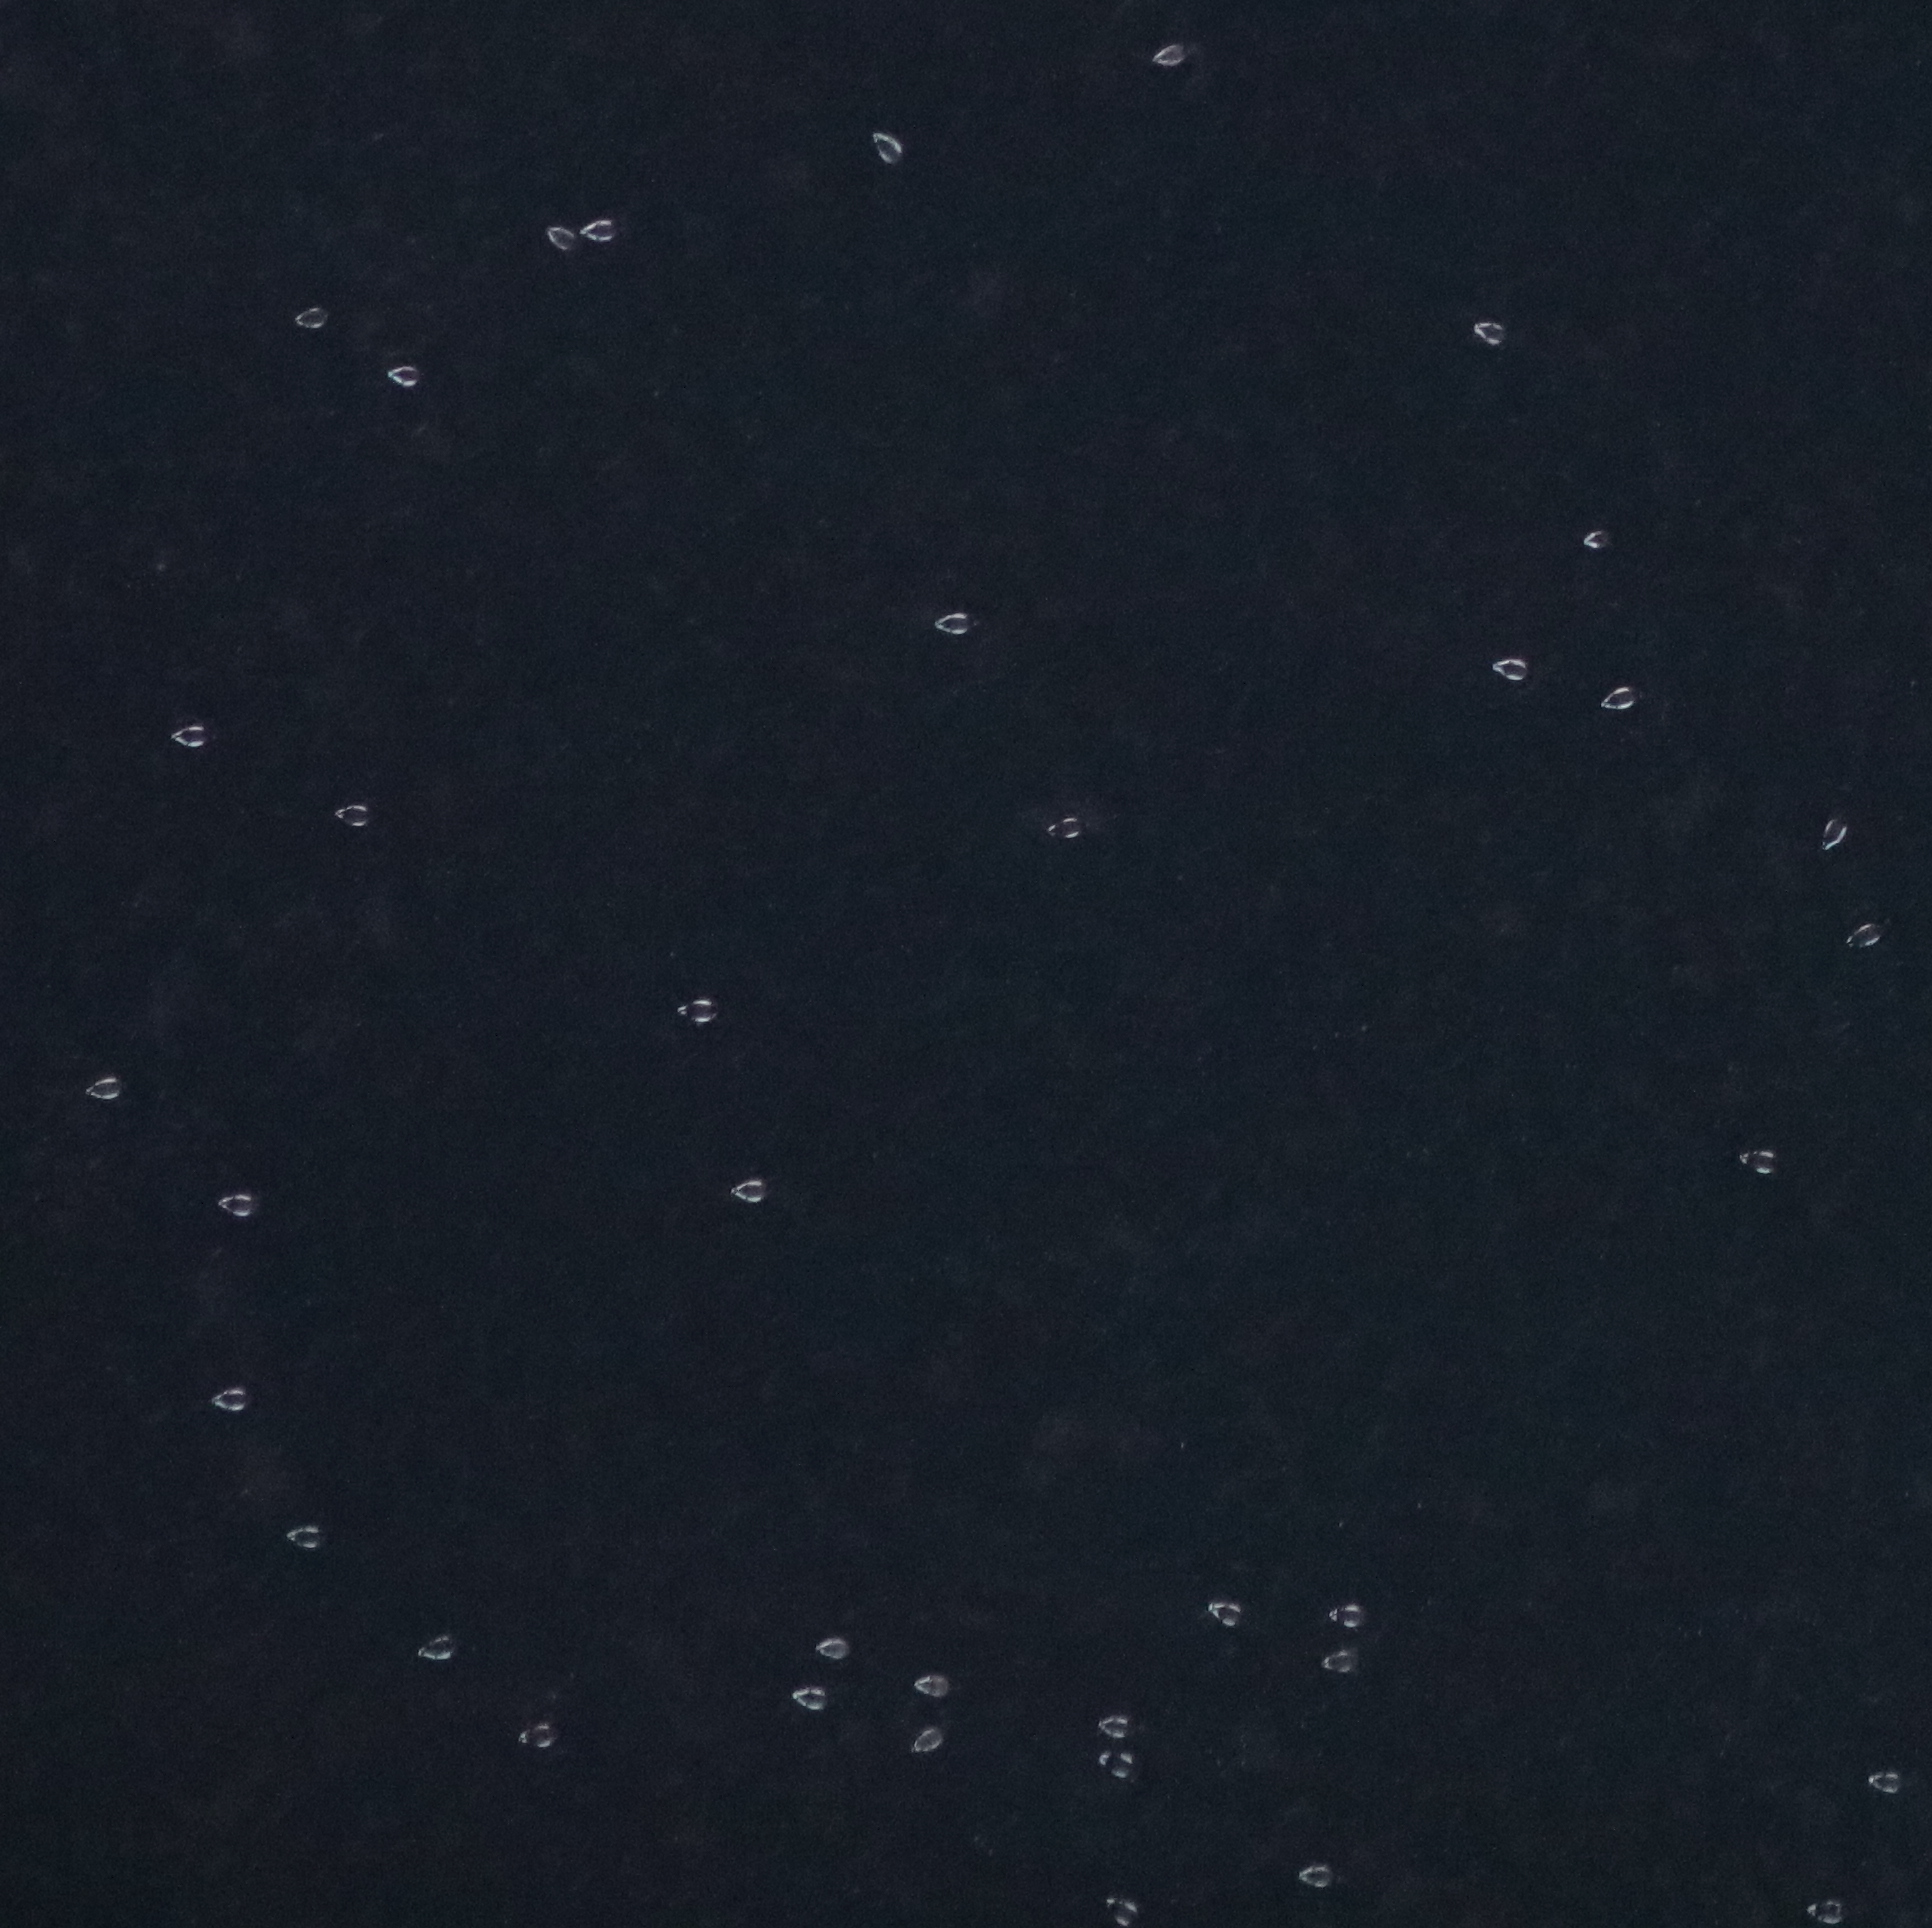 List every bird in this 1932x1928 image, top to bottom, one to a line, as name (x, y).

brant (1173, 54)
brant (889, 150)
brant (606, 229)
brant (564, 240)
brant (315, 319)
brant (1492, 334)
brant (408, 376)
brant (1600, 538)
brant (956, 622)
brant (1513, 670)
brant (1621, 699)
brant (194, 736)
brant (356, 815)
brant (1066, 828)
brant (1835, 831)
brant (1865, 935)
brant (700, 1012)
brant (108, 1089)
brant (1758, 1164)
brant (754, 1192)
brant (241, 1206)
brant (235, 1400)
brant (308, 1538)
brant (1226, 1613)
brant (1348, 1618)
brant (440, 1648)
brant (837, 1649)
brant (1343, 1664)
brant (939, 1686)
brant (814, 1698)
brant (1115, 1727)
brant (542, 1737)
brant (929, 1741)
brant (1118, 1764)
brant (1888, 1782)
brant (1319, 1876)
brant (1829, 1913)
brant (1122, 1915)